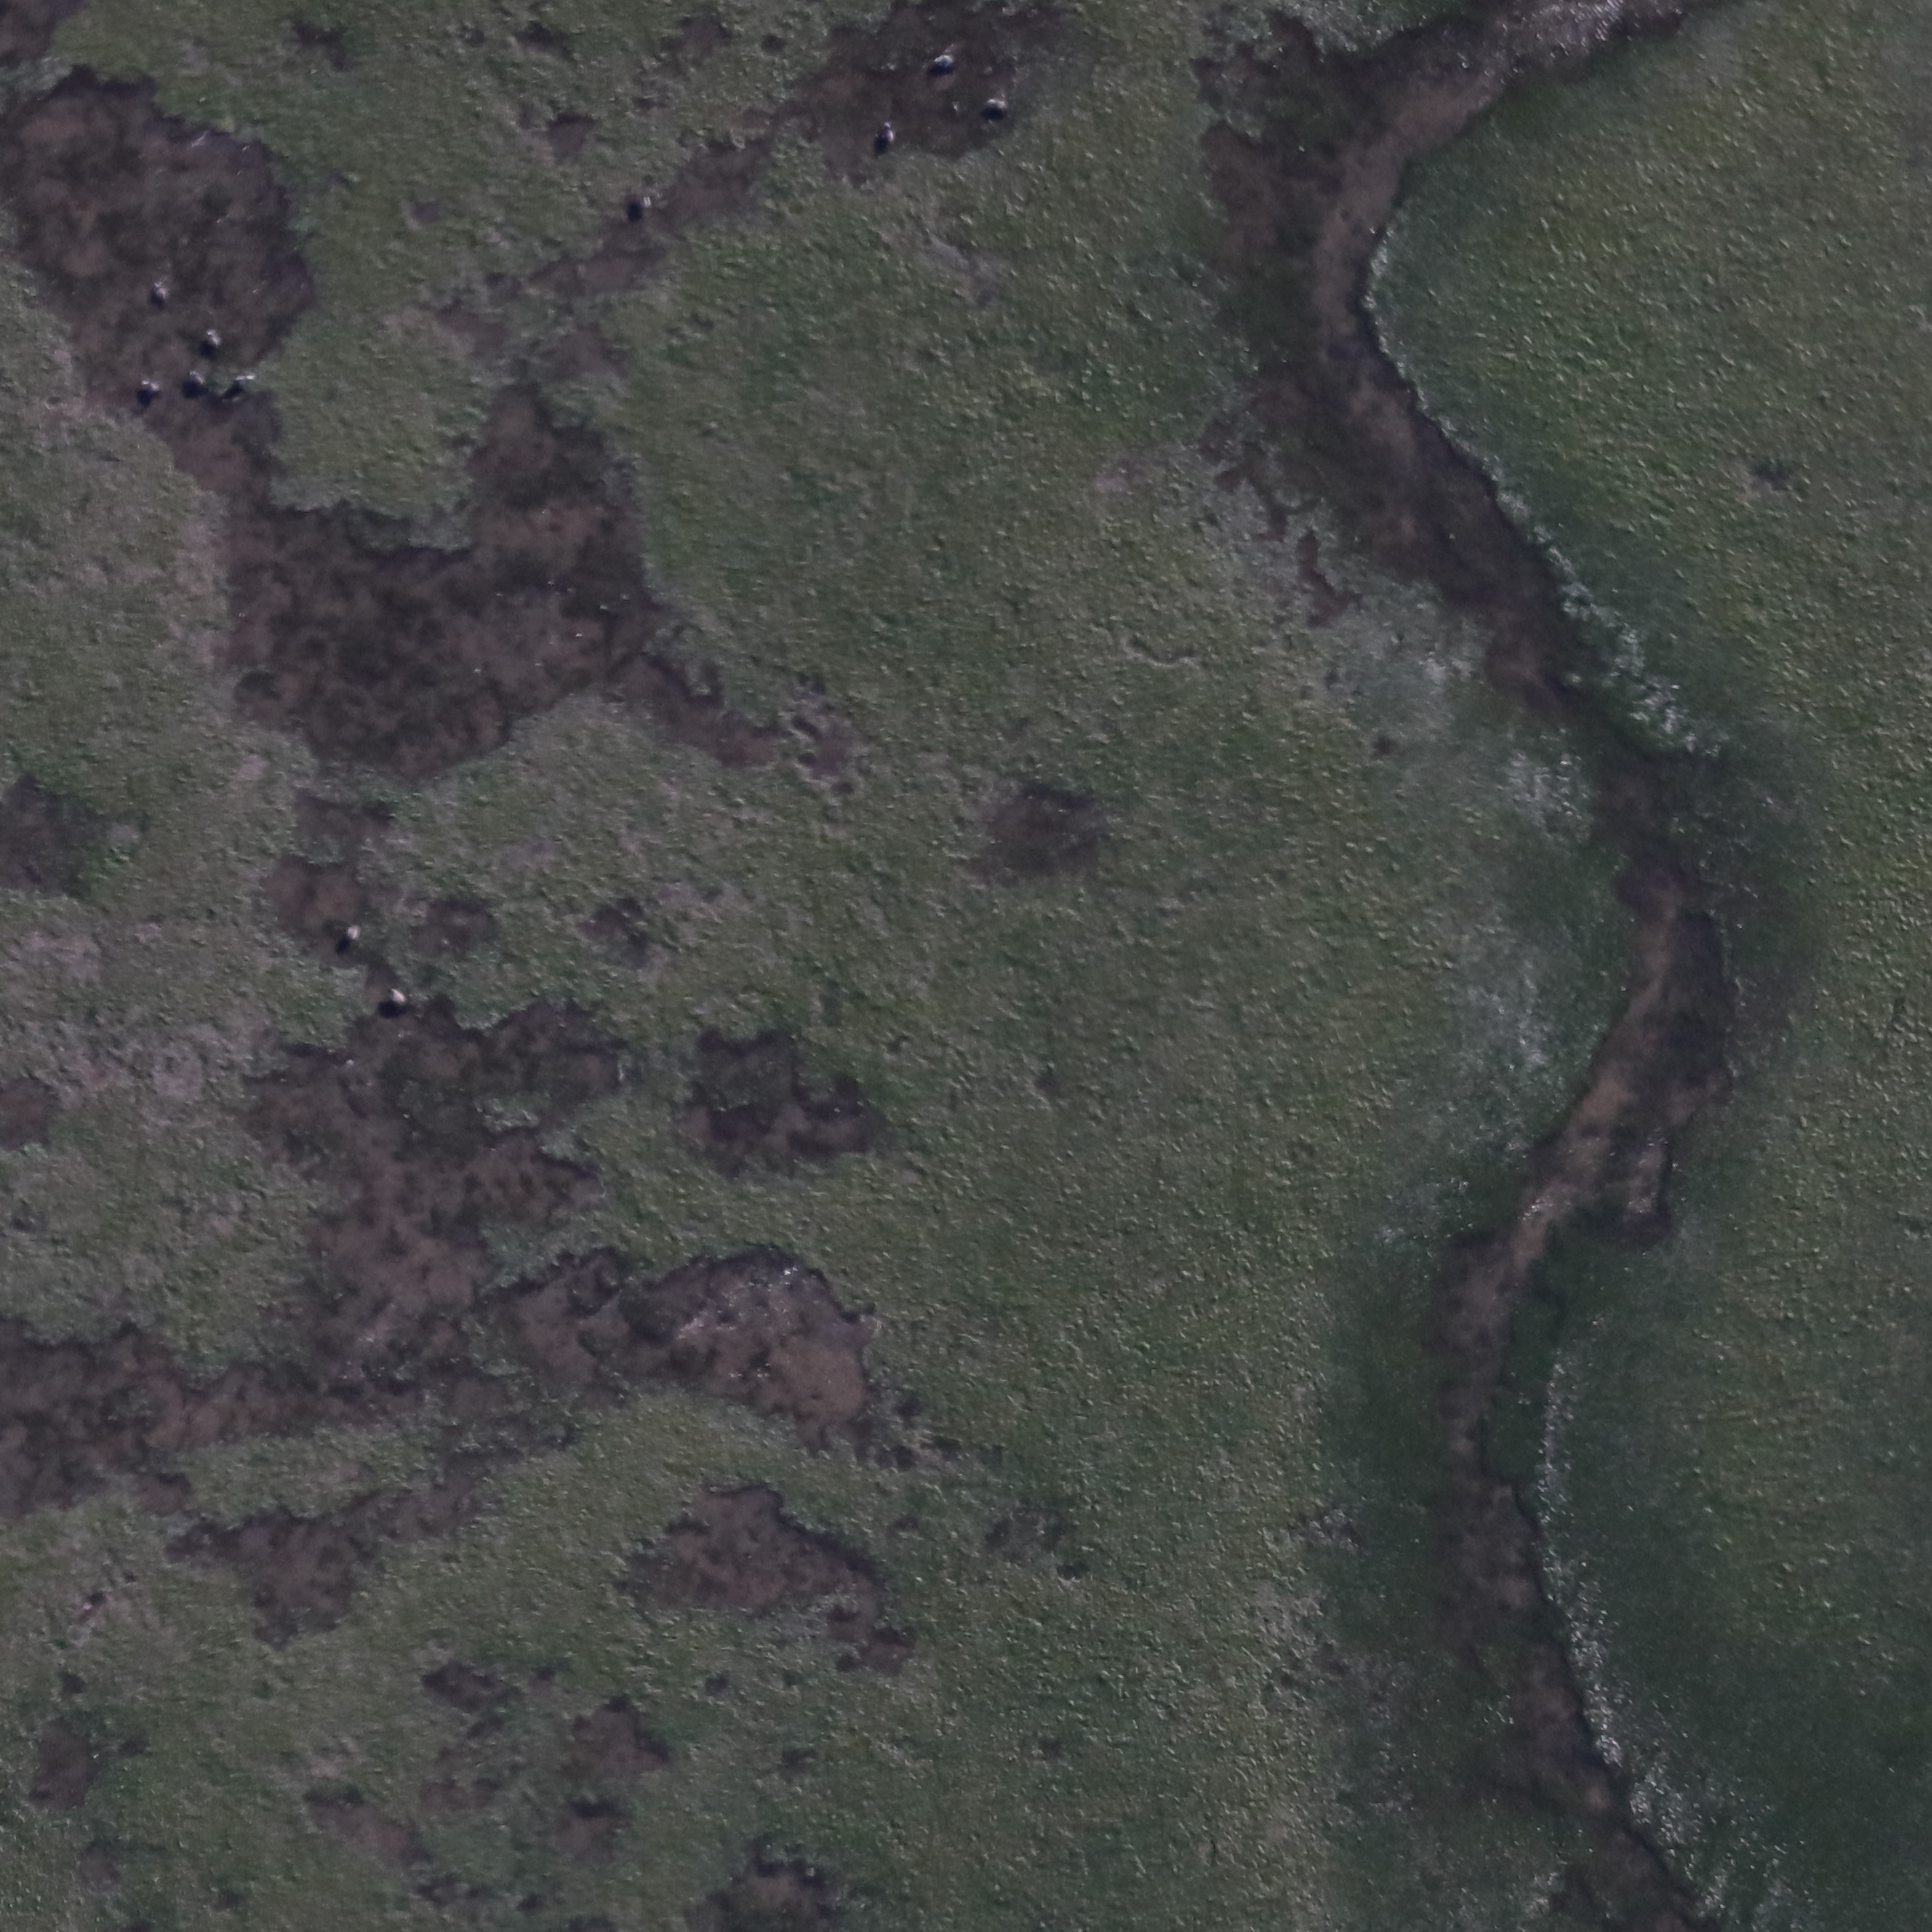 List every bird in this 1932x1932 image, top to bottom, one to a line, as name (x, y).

brant (945, 63)
brant (995, 103)
brant (891, 135)
Canada goose (643, 201)
brant (161, 288)
brant (213, 341)
brant (197, 379)
brant (246, 382)
brant (147, 388)
Canada goose (353, 933)
Canada goose (396, 997)